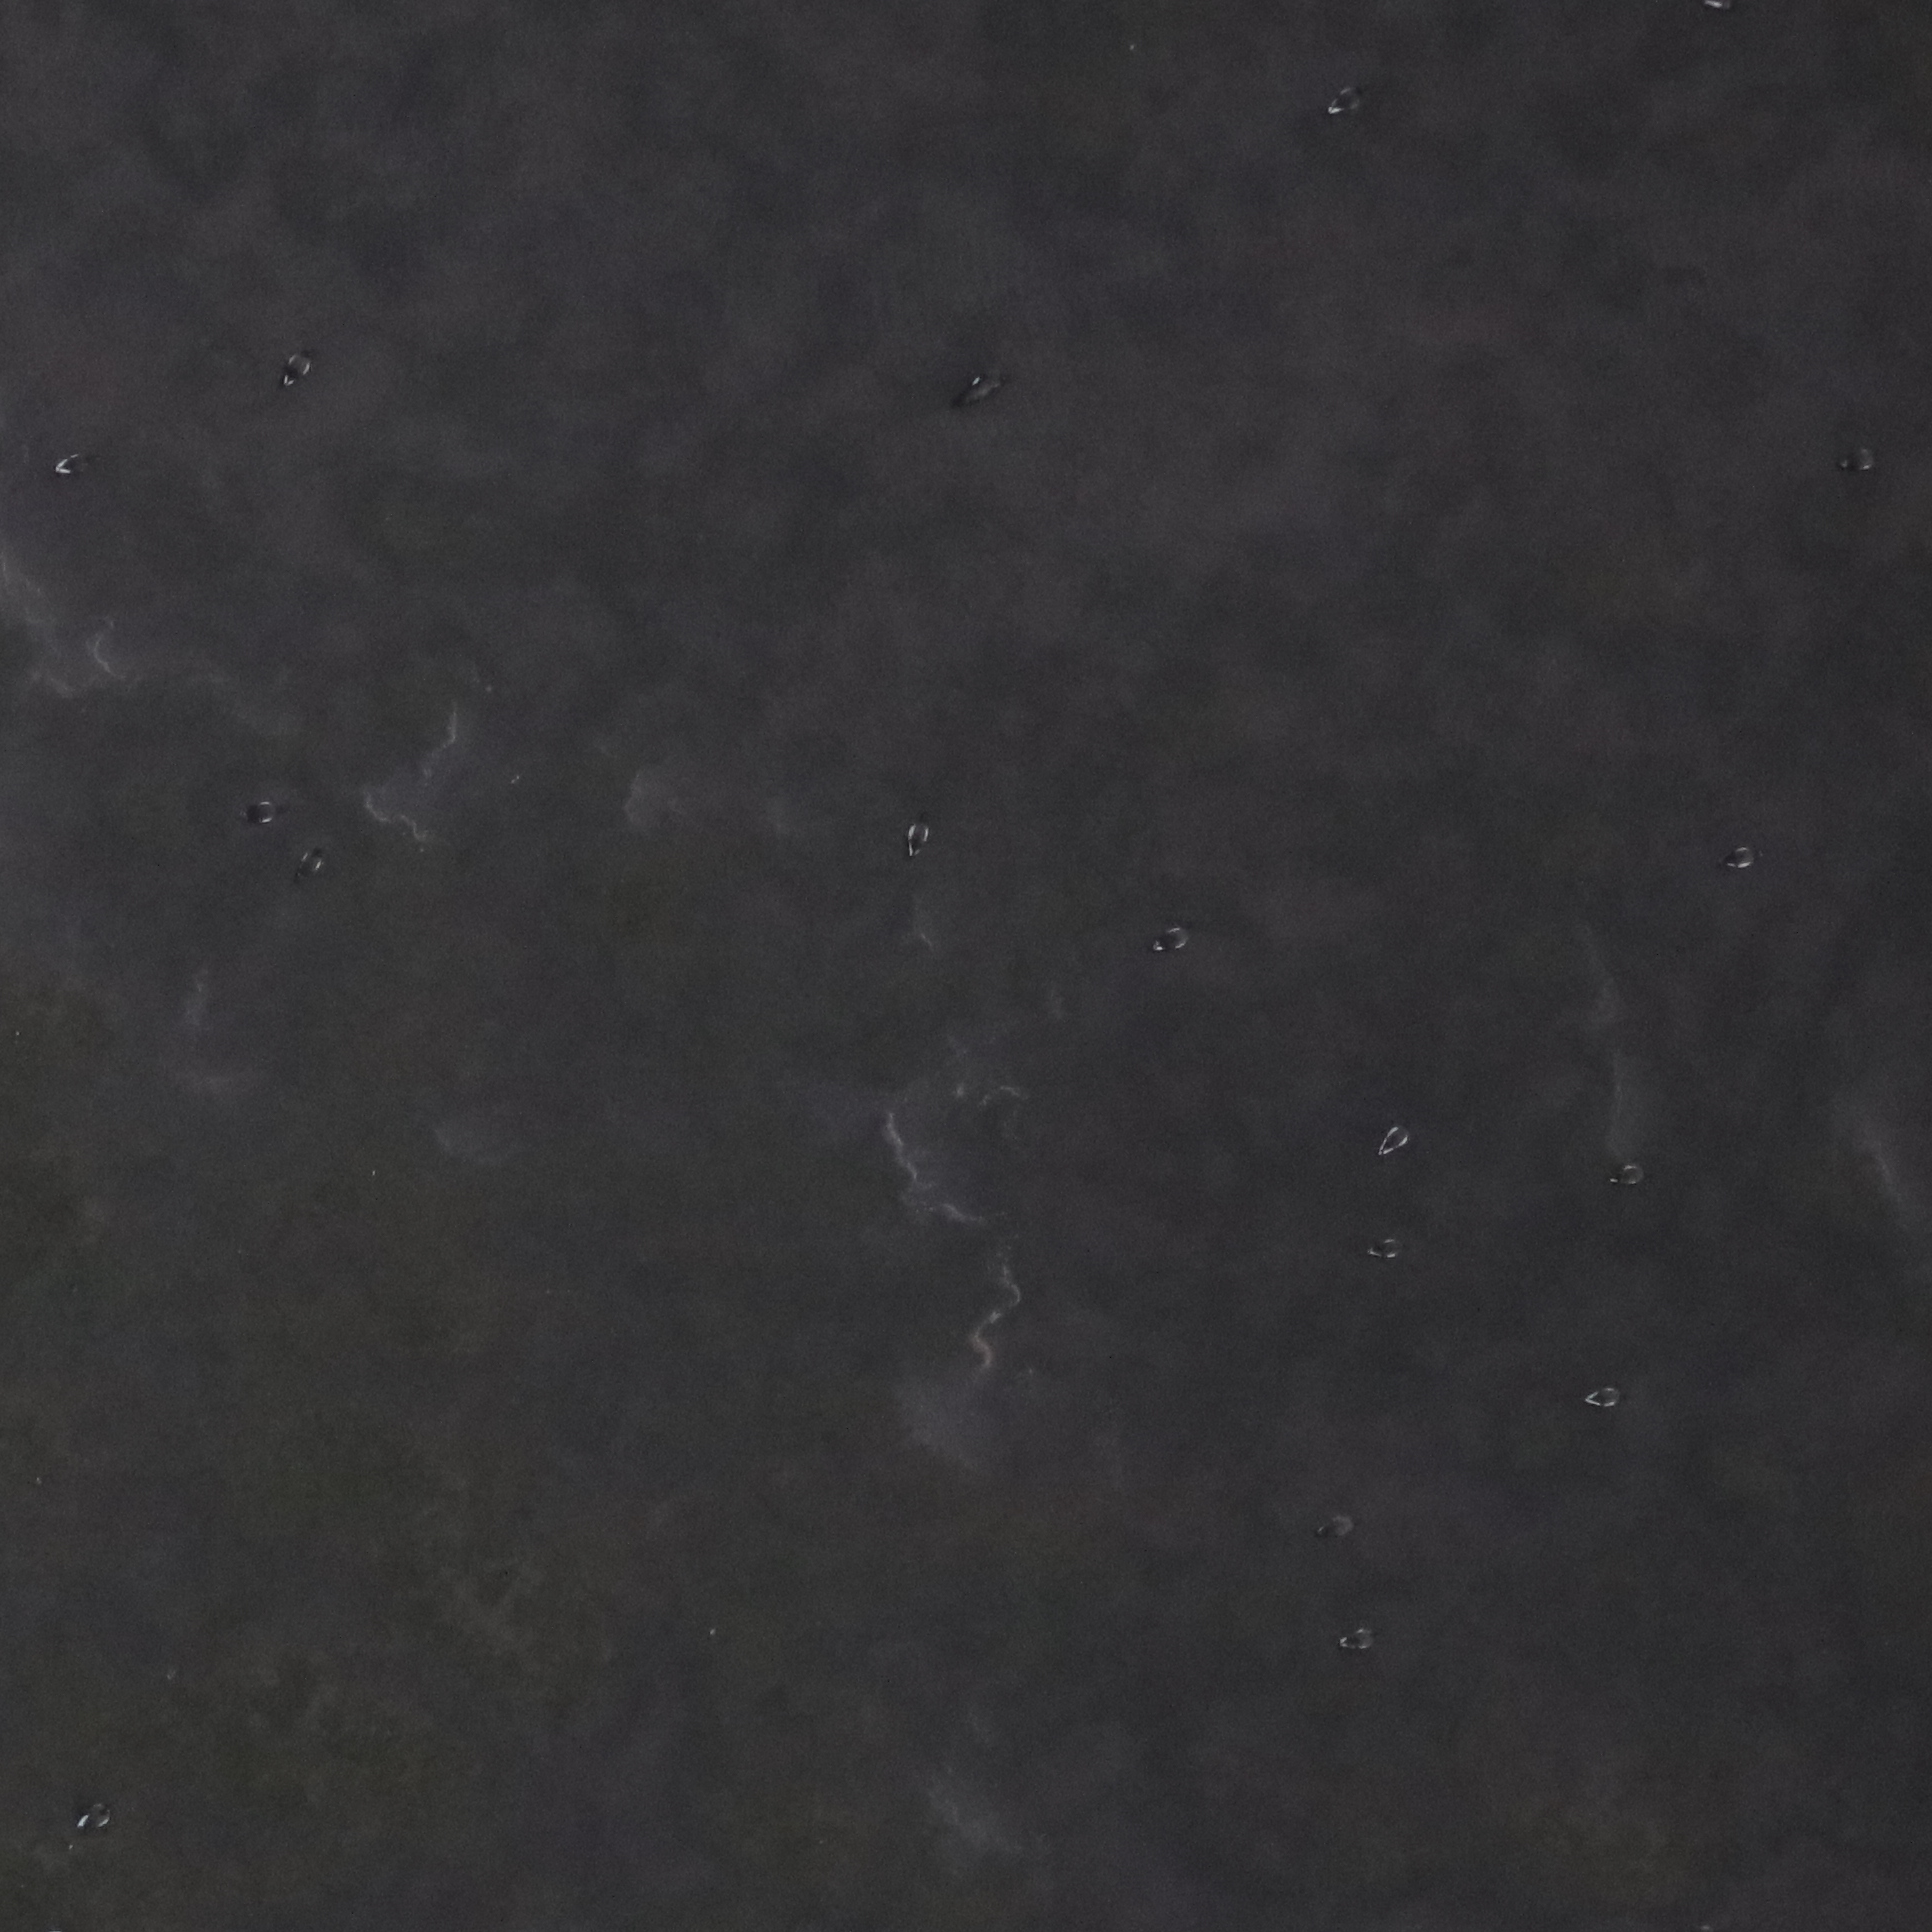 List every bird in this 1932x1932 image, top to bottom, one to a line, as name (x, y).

brant (1346, 97)
brant (298, 368)
brant (984, 388)
brant (1853, 457)
brant (72, 465)
brant (266, 811)
brant (918, 839)
brant (1742, 858)
brant (309, 866)
brant (1174, 941)
brant (1394, 1139)
brant (1630, 1176)
brant (1383, 1248)
brant (1607, 1398)
brant (1334, 1524)
brant (1356, 1639)
brant (95, 1819)